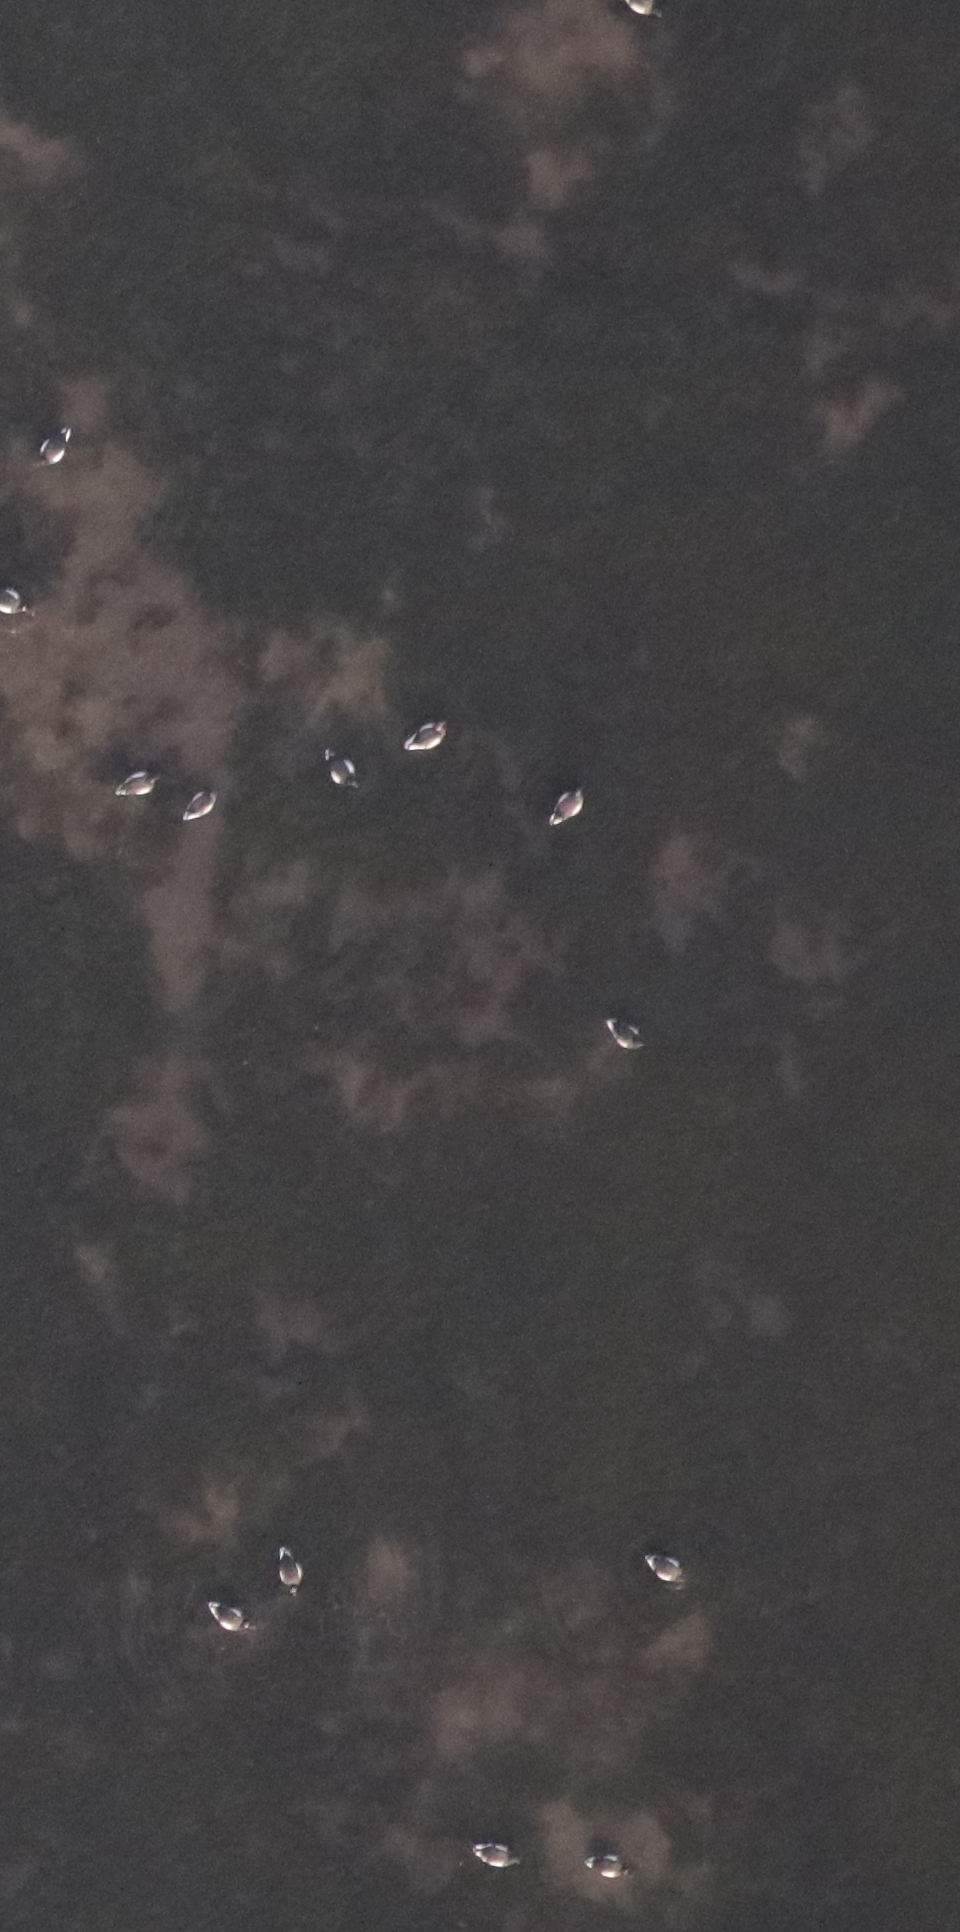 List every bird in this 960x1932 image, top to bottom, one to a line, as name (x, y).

brant (639, 1)
brant (54, 450)
brant (7, 602)
brant (427, 739)
brant (341, 771)
brant (137, 785)
brant (200, 805)
brant (567, 808)
brant (626, 1036)
brant (666, 1568)
brant (290, 1571)
brant (230, 1617)
brant (497, 1855)
brant (608, 1867)